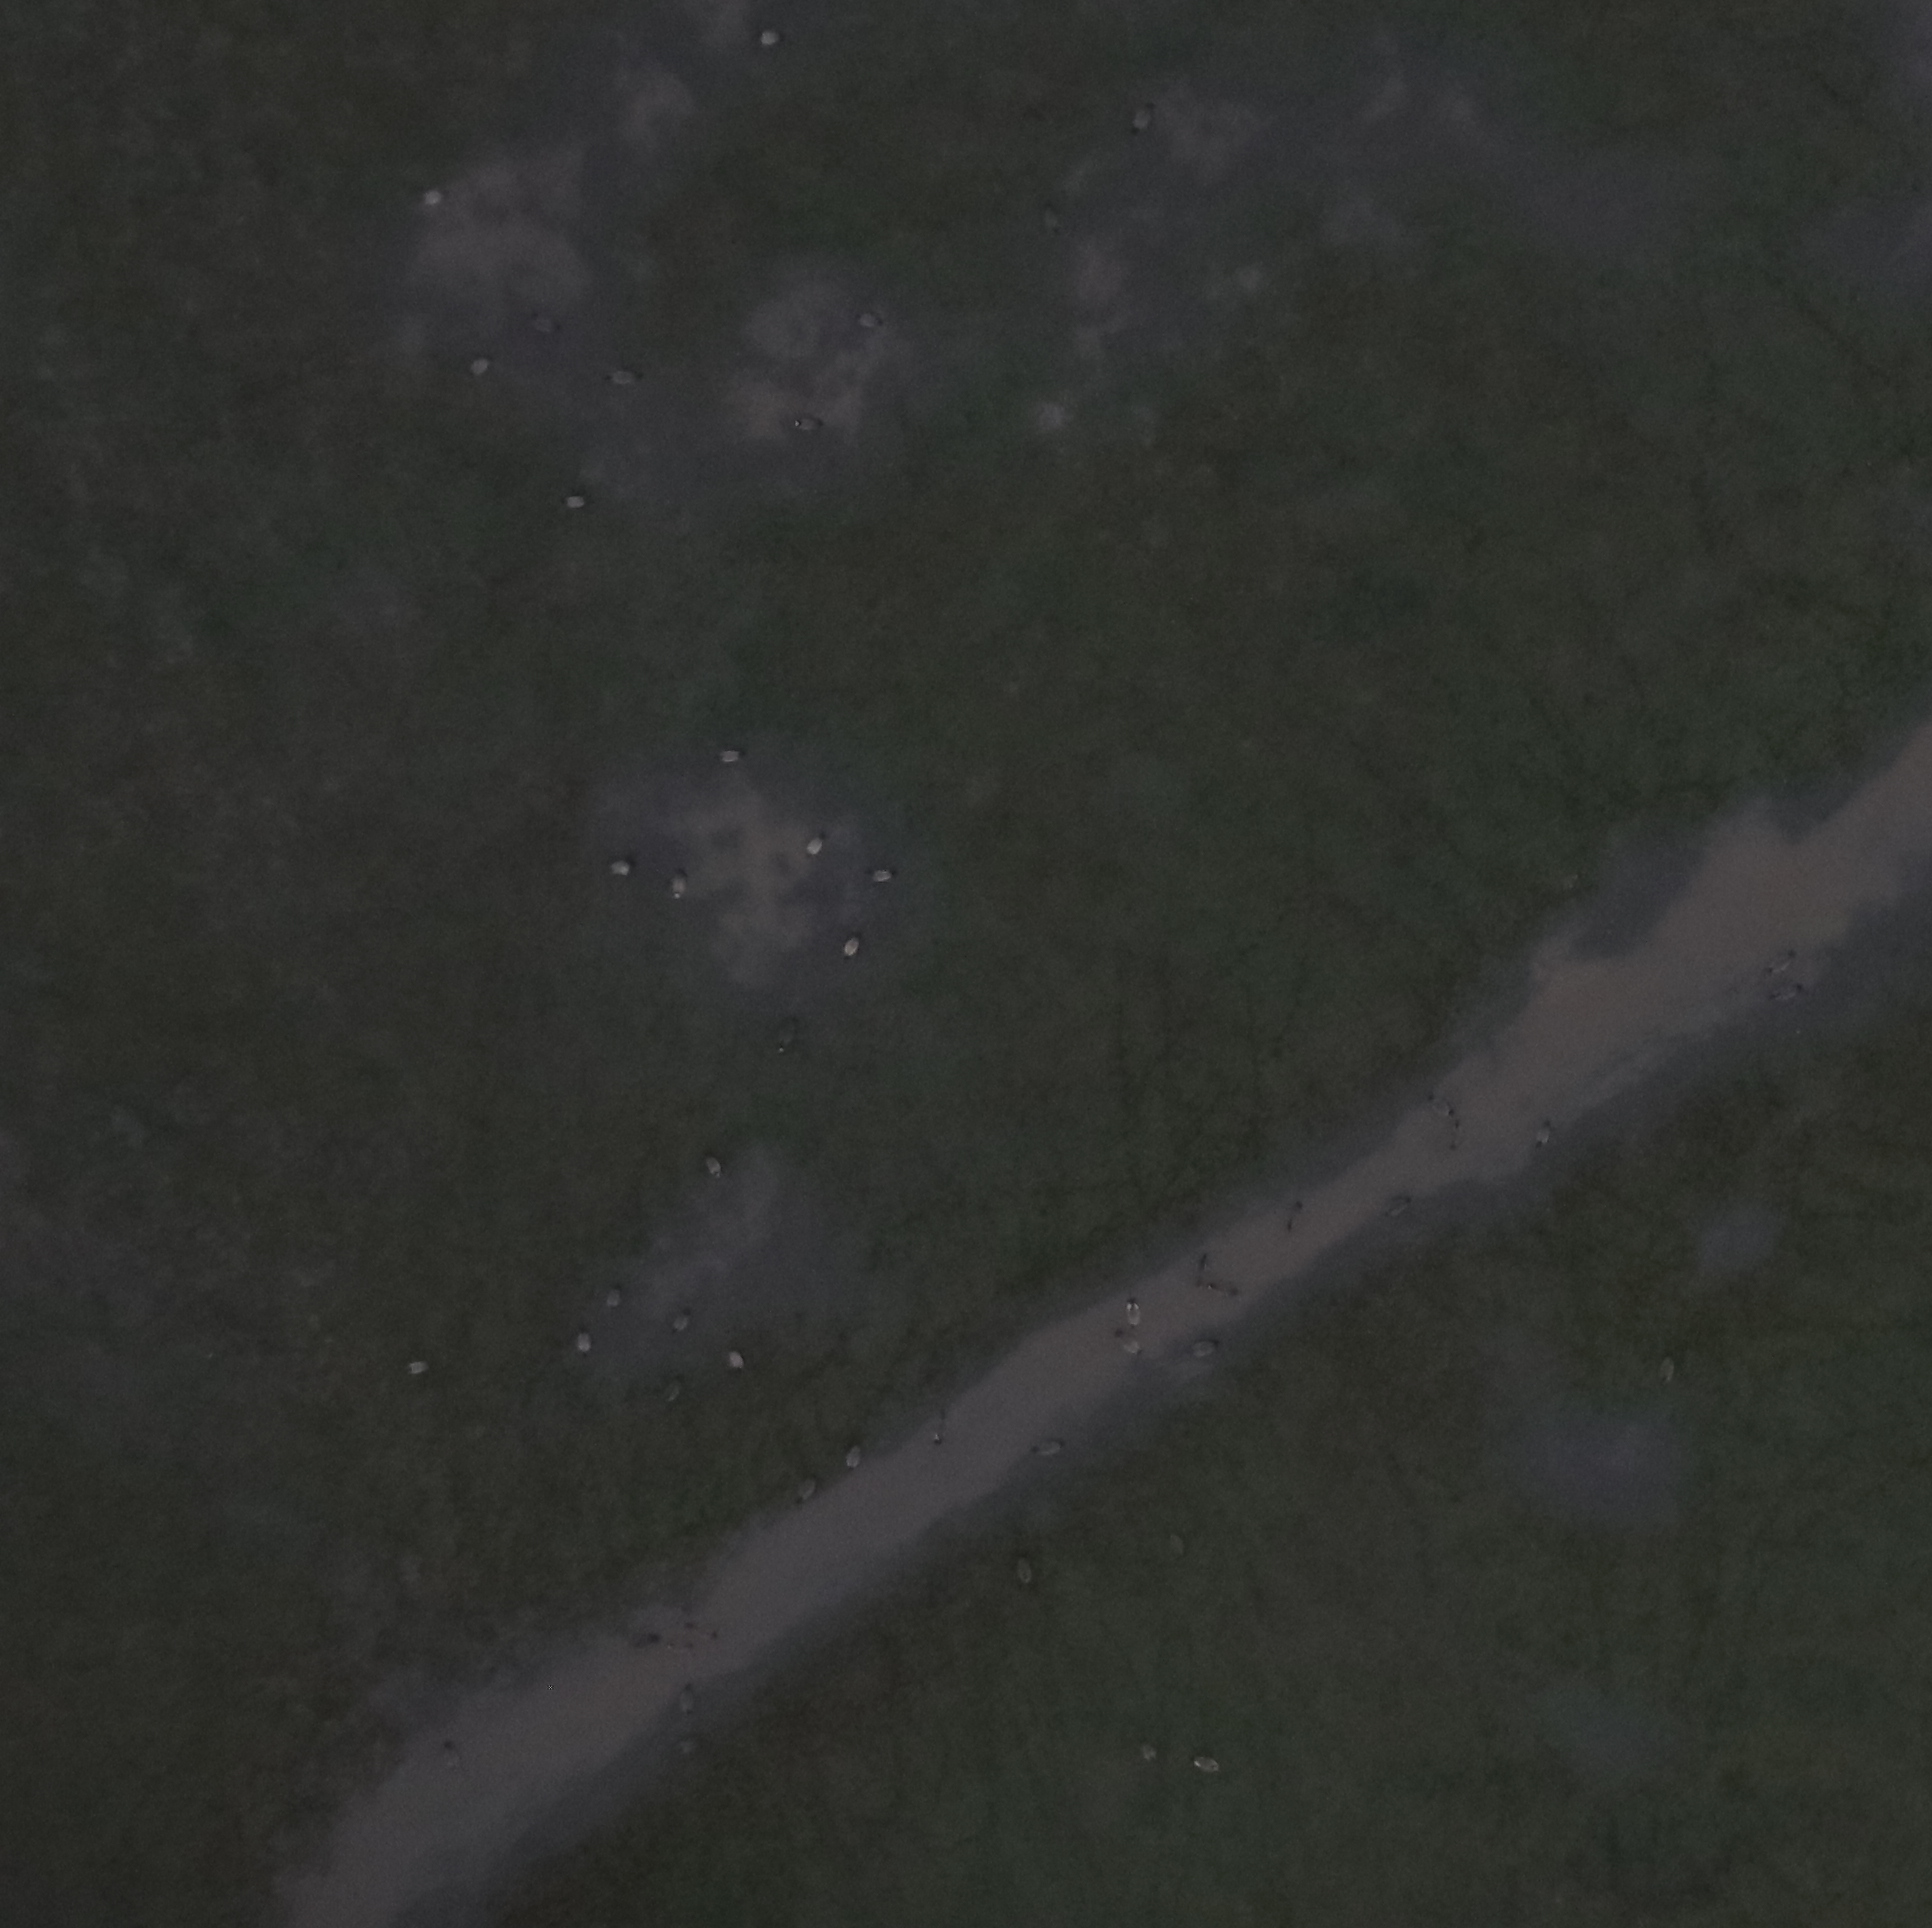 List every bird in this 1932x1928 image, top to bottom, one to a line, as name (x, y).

Canada goose (776, 38)
Canada goose (1140, 112)
Canada goose (429, 192)
Canada goose (1048, 221)
Canada goose (866, 315)
Canada goose (542, 323)
Canada goose (484, 365)
Canada goose (628, 379)
Canada goose (811, 424)
Canada goose (574, 503)
Canada goose (729, 755)
Canada goose (820, 843)
Canada goose (887, 872)
Canada goose (627, 873)
Canada goose (683, 885)
Canada goose (850, 951)
Canada goose (1782, 968)
Canada goose (1788, 987)
Canada goose (785, 1039)
Canada goose (1549, 1133)
Canada goose (714, 1161)
Canada goose (1399, 1214)
Canada goose (1287, 1219)
Canada goose (1204, 1269)
Canada goose (1227, 1293)
Canada goose (613, 1296)
Canada goose (1138, 1306)
Canada goose (688, 1322)
Canada goose (587, 1335)
Canada goose (1130, 1344)
Canada goose (1208, 1350)
Canada goose (729, 1352)
Canada goose (425, 1360)
Canada goose (1666, 1365)
Canada goose (680, 1389)
Canada goose (947, 1431)
Canada goose (1059, 1443)
Canada goose (855, 1459)
Canada goose (808, 1495)
Canada goose (1185, 1540)
Canada goose (1030, 1565)
Canada goose (702, 1621)
Canada goose (637, 1639)
Canada goose (689, 1646)
Canada goose (686, 1694)
Canada goose (457, 1742)
Canada goose (689, 1742)
Canada goose (1151, 1754)
Canada goose (1200, 1759)